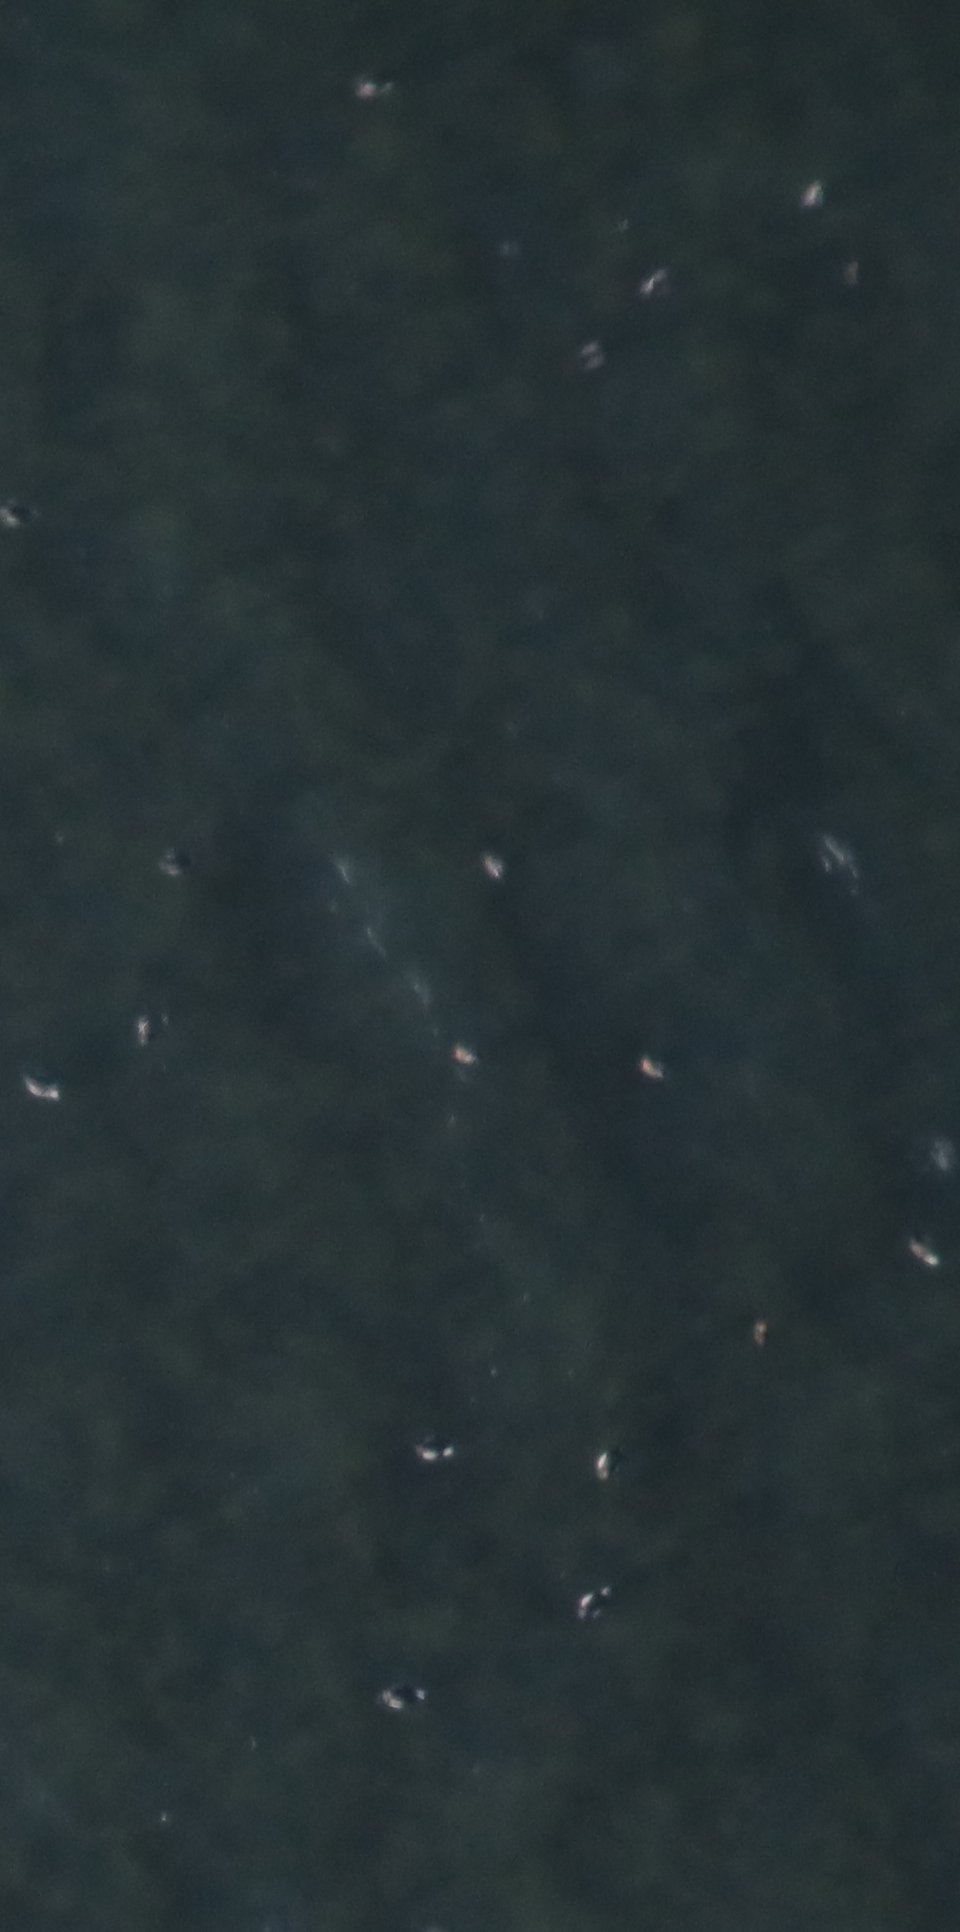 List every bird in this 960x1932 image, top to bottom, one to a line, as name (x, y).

brant (378, 89)
brant (808, 197)
brant (663, 285)
brant (583, 360)
brant (17, 513)
other bird (179, 861)
other bird (493, 868)
other bird (142, 1030)
other bird (464, 1056)
other bird (651, 1066)
brant (43, 1084)
brant (927, 1249)
other bird (762, 1330)
brant (437, 1444)
brant (614, 1460)
brant (592, 1601)
brant (404, 1692)